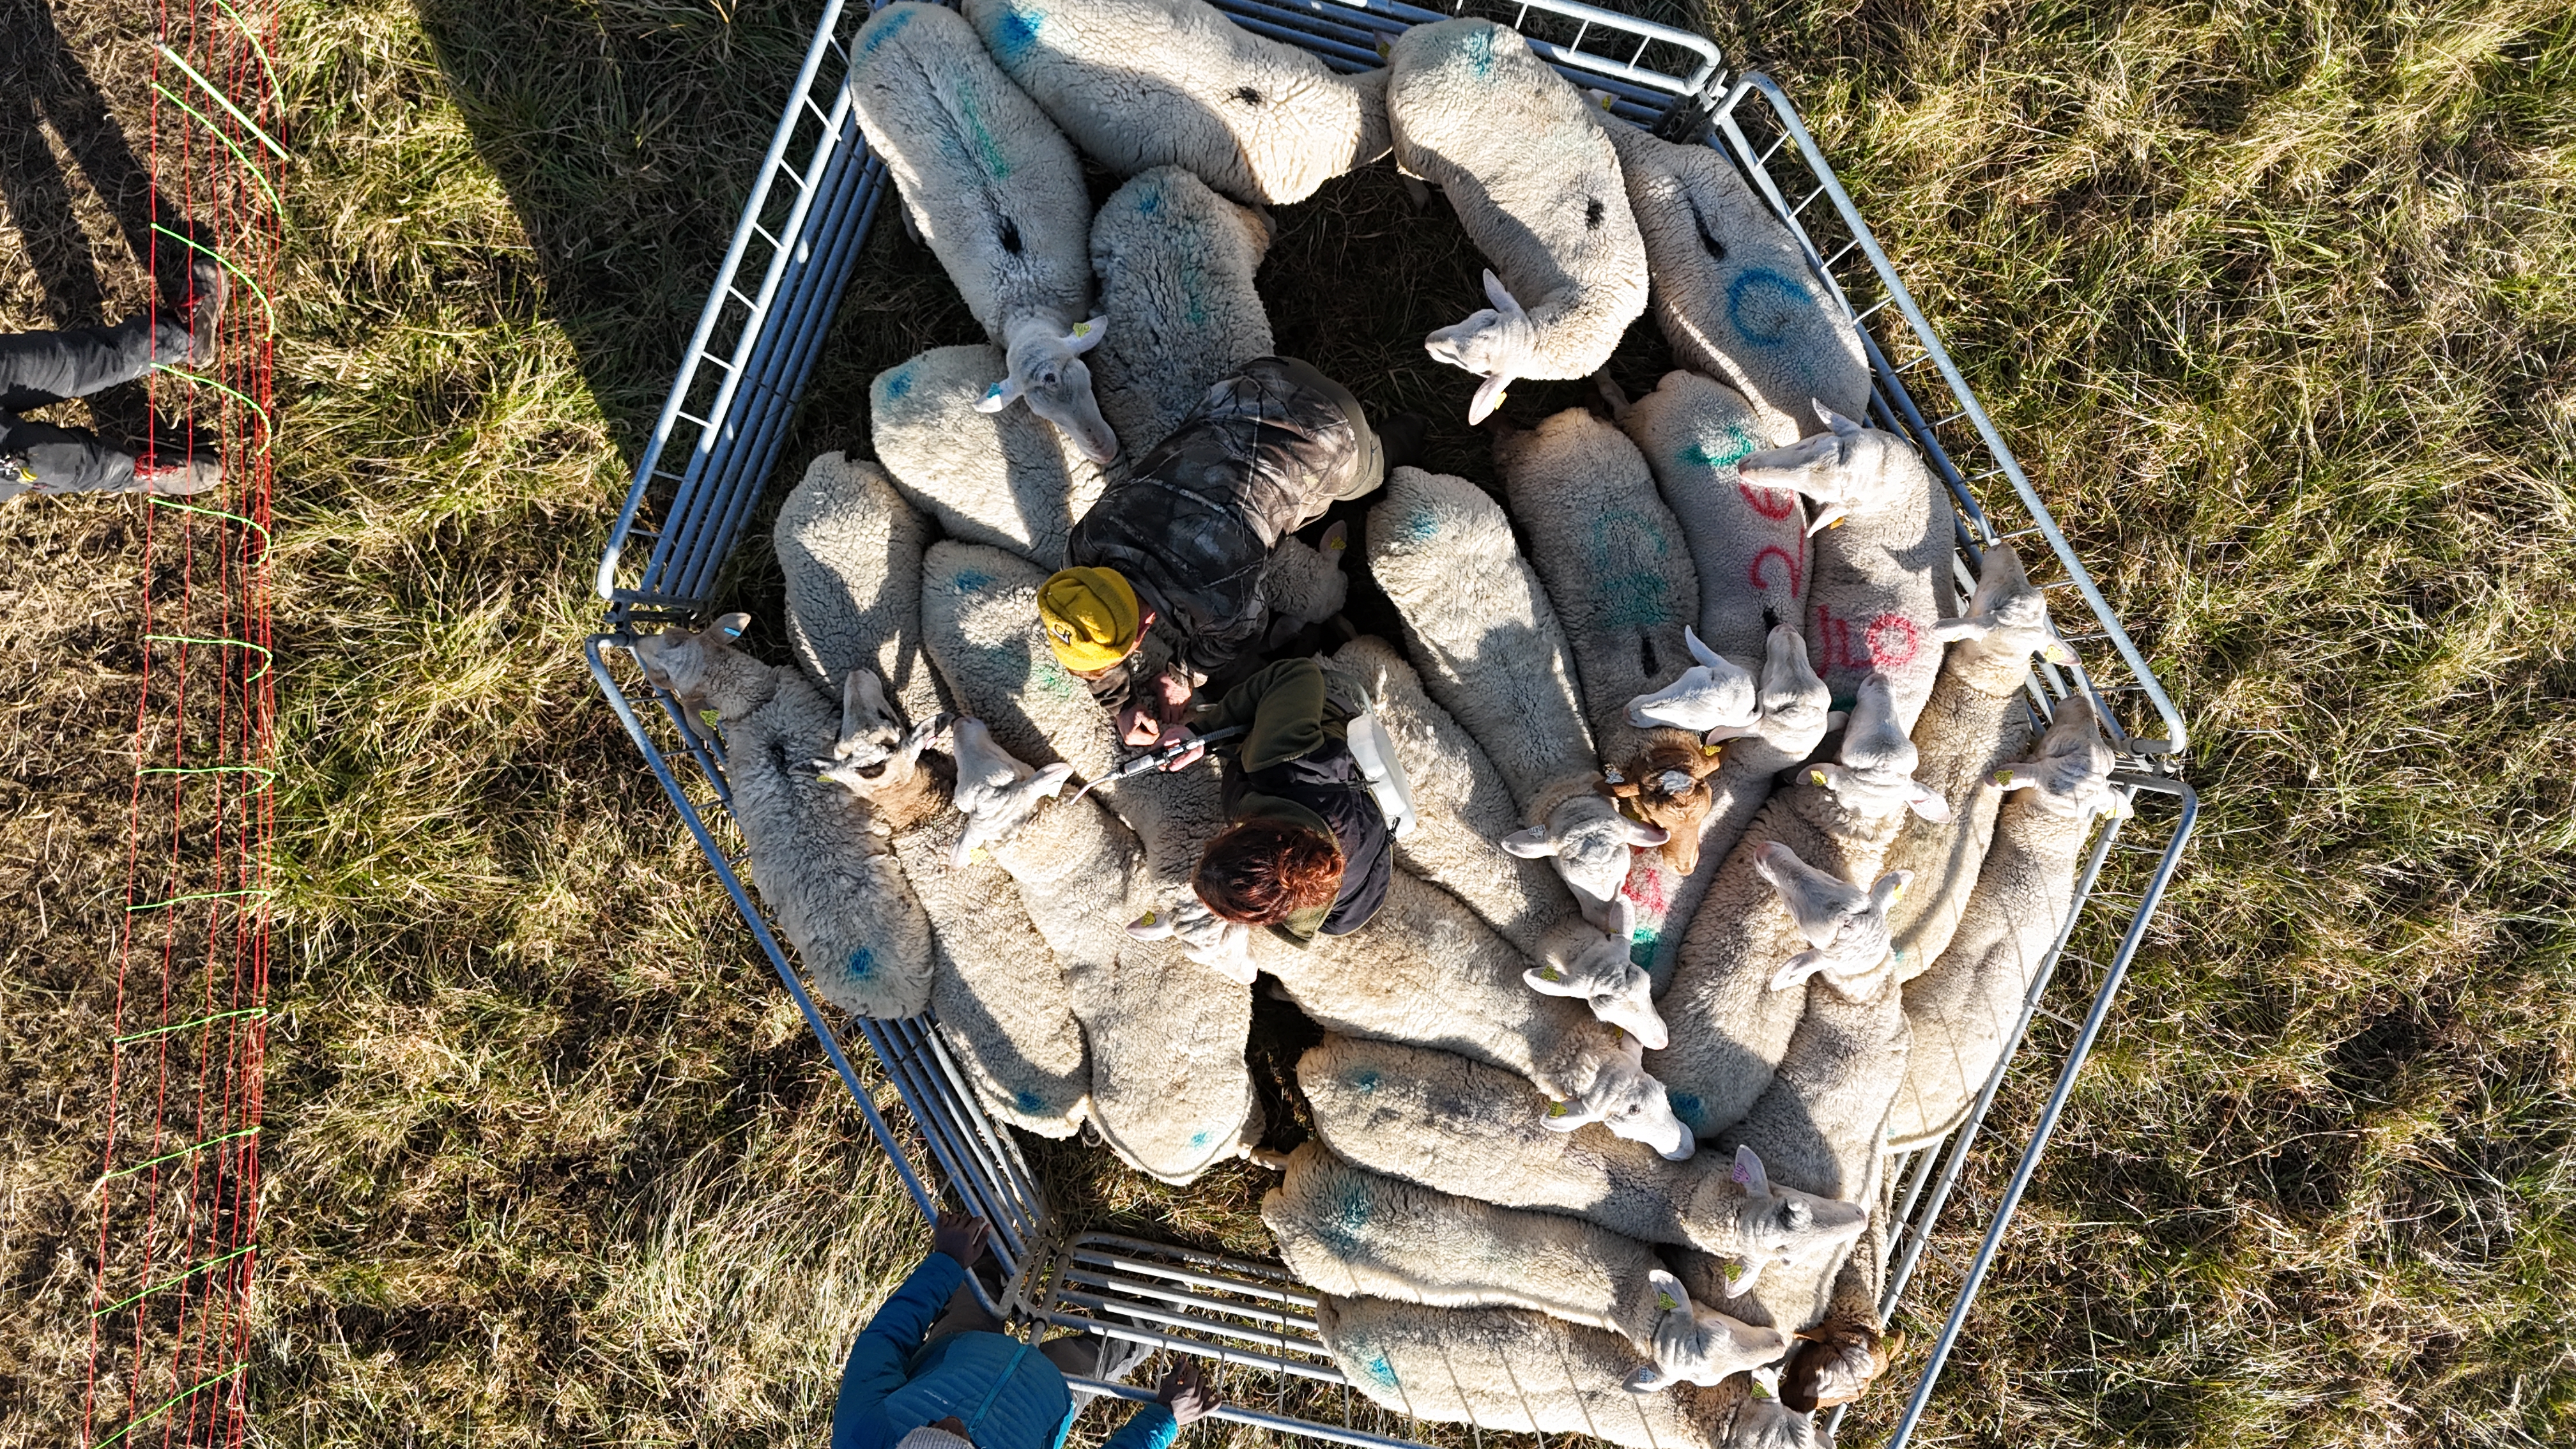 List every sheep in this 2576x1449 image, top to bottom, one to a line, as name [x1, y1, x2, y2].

sheep [849, 2, 1119, 469]
sheep [963, 2, 1395, 205]
sheep [1384, 16, 1649, 425]
sheep [1574, 84, 1872, 448]
sheep [1091, 164, 1276, 468]
sheep [869, 343, 1353, 654]
sheep [1600, 367, 1817, 731]
sheep [1737, 402, 1957, 737]
sheep [1496, 404, 1733, 877]
sheep [773, 449, 954, 720]
sheep [1363, 464, 1672, 935]
sheep [919, 542, 1259, 986]
sheep [1866, 544, 2082, 985]
sheep [635, 612, 933, 1020]
sheep [1645, 623, 1850, 1002]
sheep [1322, 626, 1671, 1049]
sheep [785, 670, 1088, 1137]
sheep [1640, 673, 1951, 1142]
sheep [1877, 695, 2137, 1154]
sheep [951, 718, 1283, 1186]
sheep [1661, 839, 1915, 1329]
sheep [1247, 867, 1696, 1163]
sheep [1299, 1034, 1866, 1298]
sheep [1260, 1140, 1787, 1394]
sheep [1783, 1154, 1913, 1413]
sheep [1316, 1298, 1839, 1449]